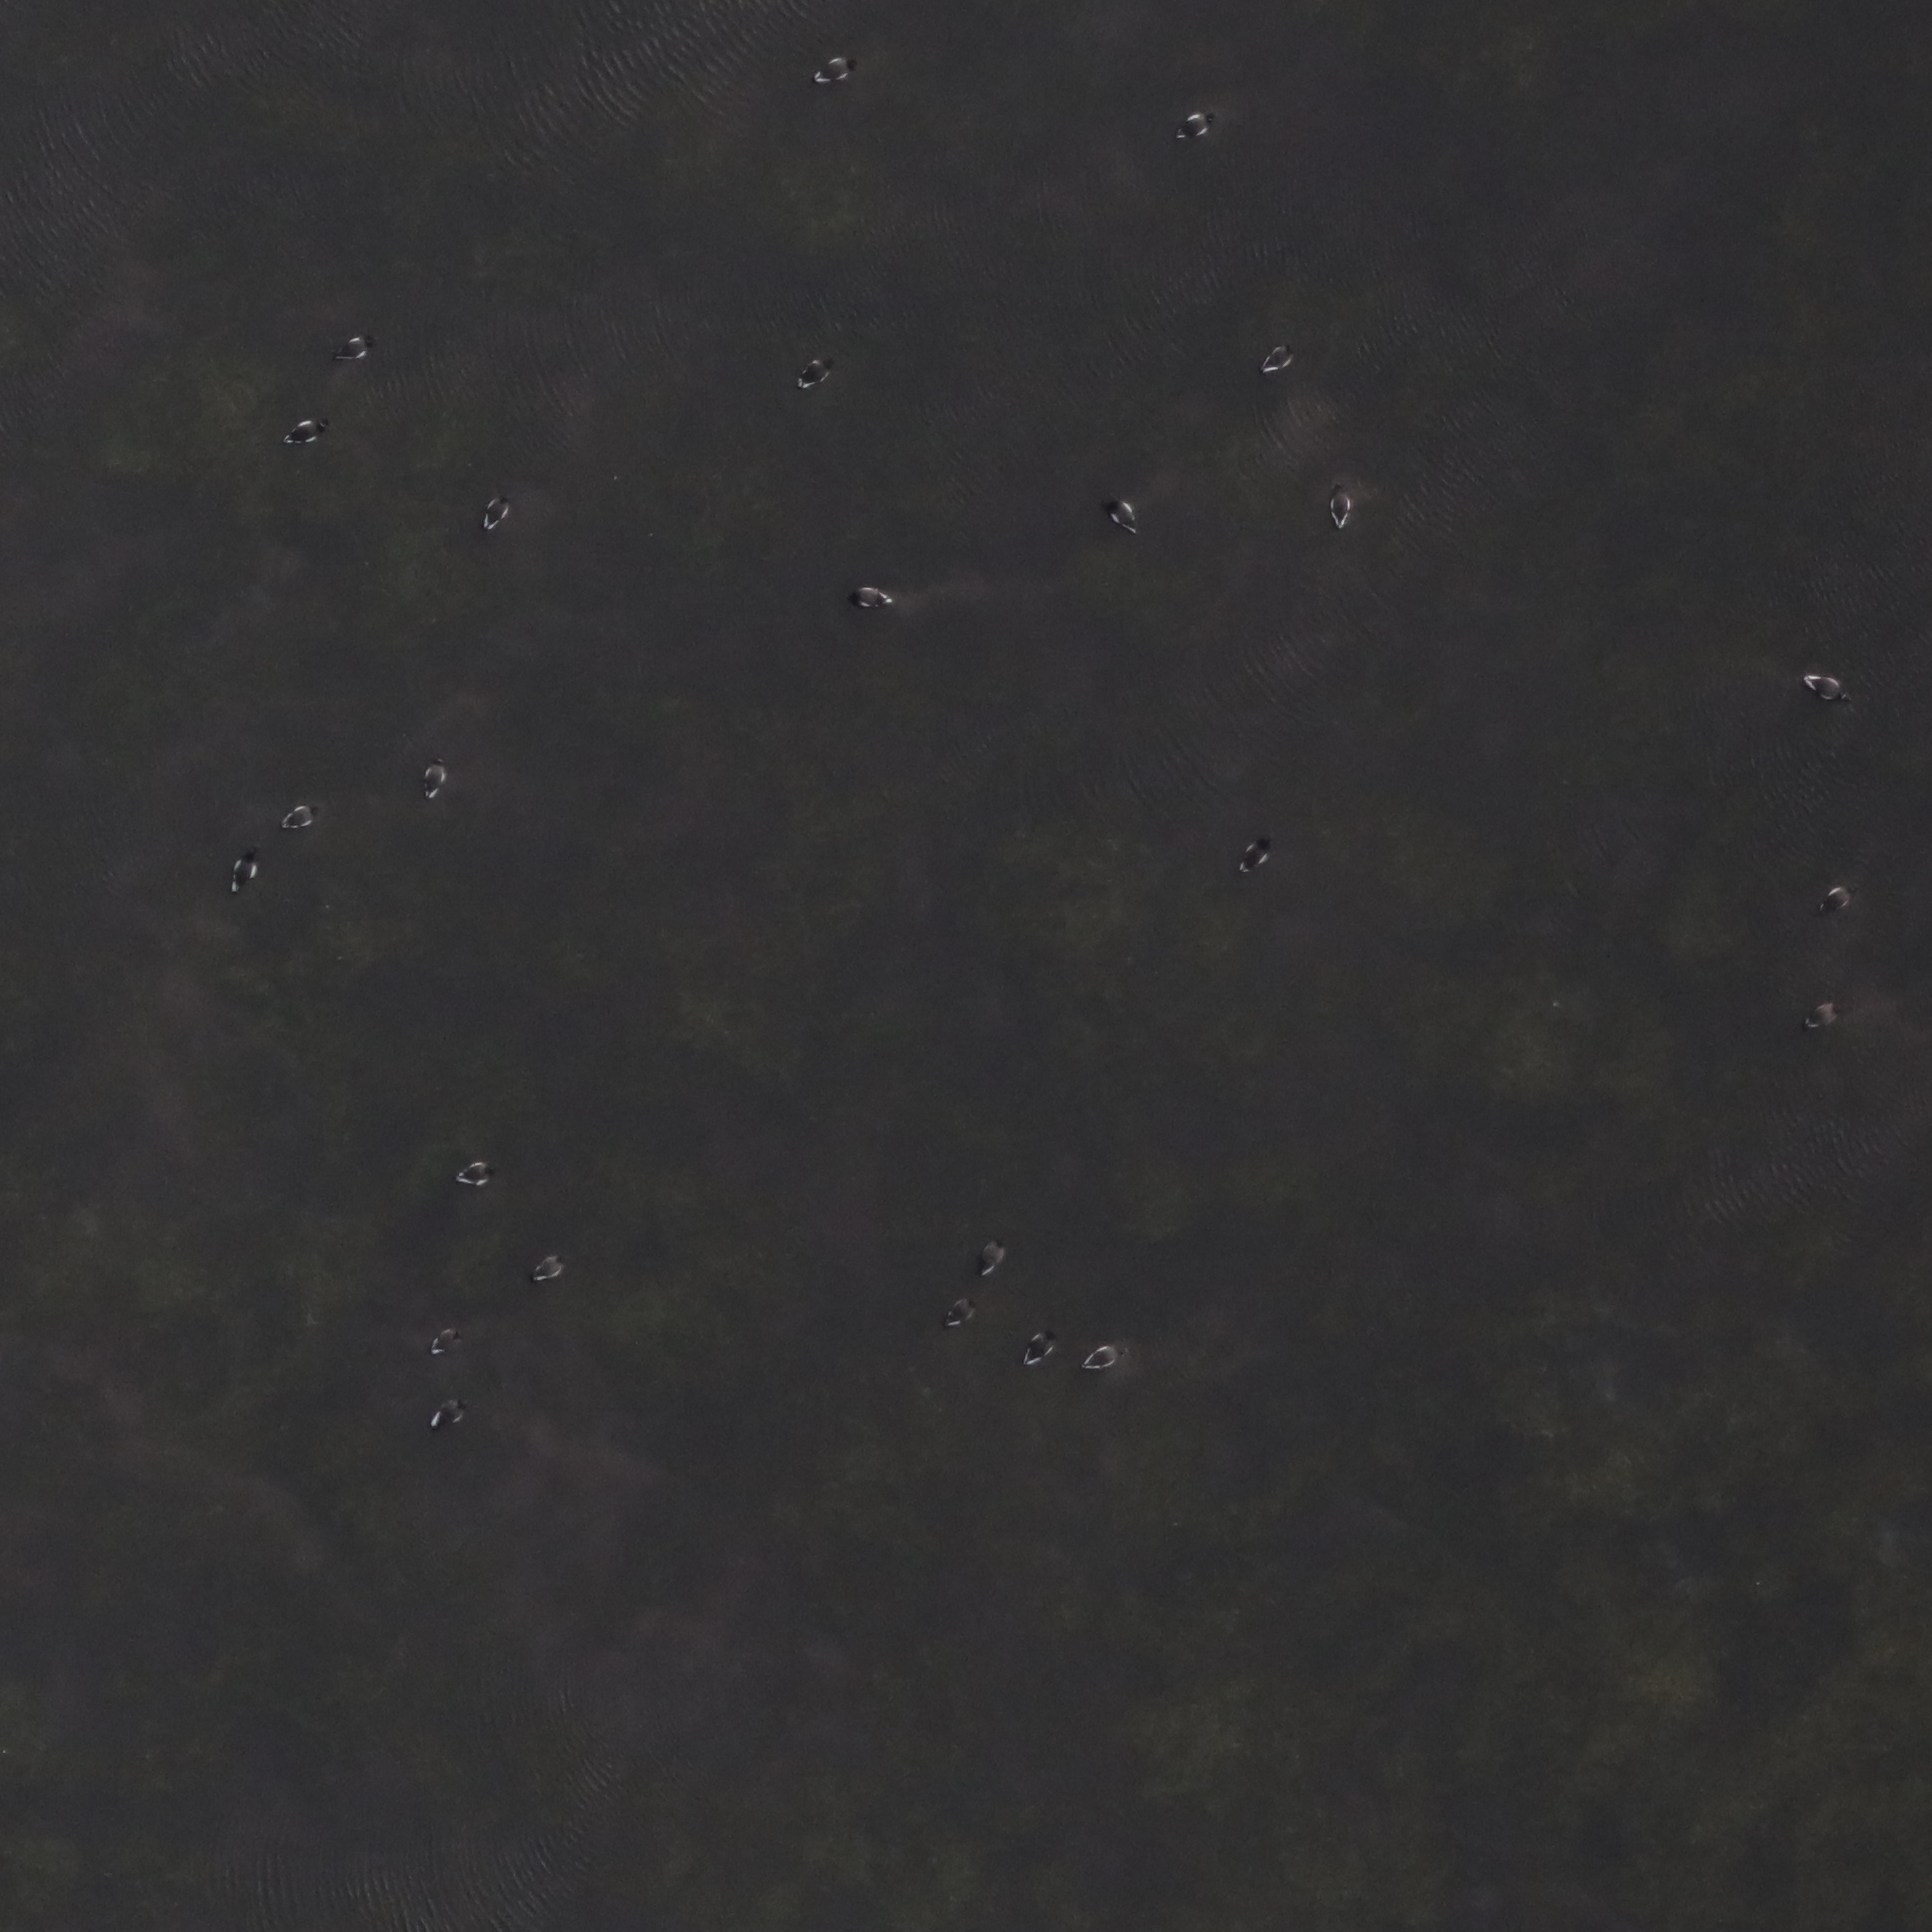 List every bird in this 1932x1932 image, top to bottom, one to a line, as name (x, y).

brant (835, 71)
brant (1198, 126)
brant (352, 351)
brant (1277, 357)
brant (815, 372)
brant (306, 432)
brant (1341, 507)
brant (497, 511)
brant (1128, 515)
brant (872, 600)
brant (1826, 688)
brant (435, 780)
brant (299, 821)
brant (1261, 850)
brant (243, 871)
brant (1840, 901)
brant (1821, 1015)
brant (477, 1173)
brant (992, 1258)
brant (553, 1270)
brant (959, 1311)
brant (448, 1338)
brant (1039, 1347)
brant (1106, 1359)
brant (446, 1416)